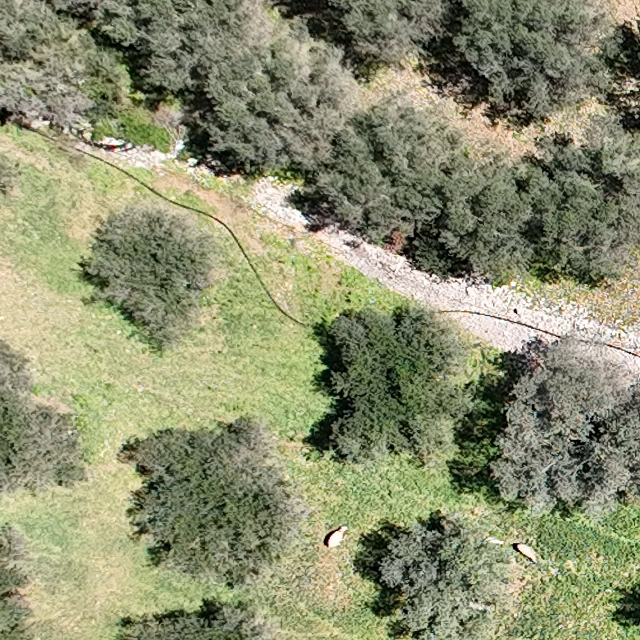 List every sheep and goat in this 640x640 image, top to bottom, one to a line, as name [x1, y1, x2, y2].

sheep [327, 526, 348, 551]
sheep [484, 536, 504, 547]
sheep [516, 544, 539, 564]